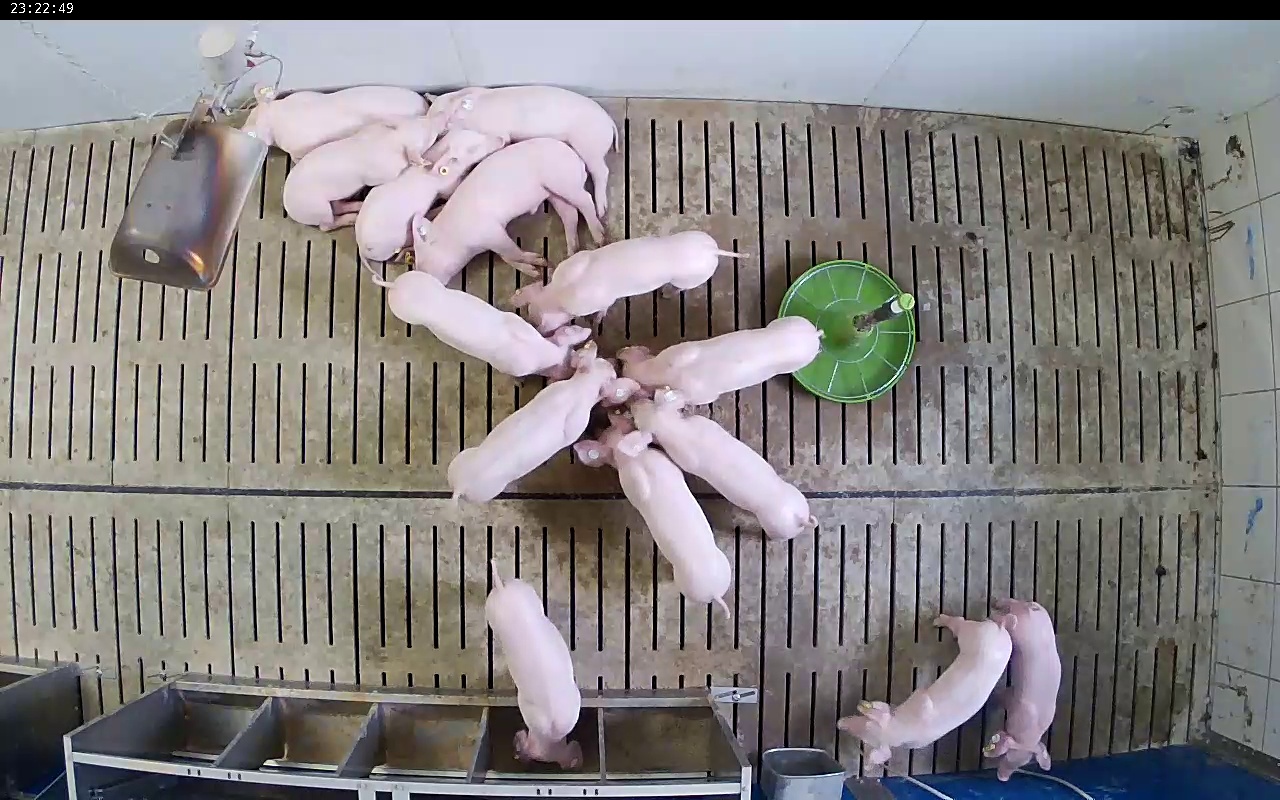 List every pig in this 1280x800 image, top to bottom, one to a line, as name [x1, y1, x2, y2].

pig [239, 83, 430, 163]
pig [422, 87, 621, 219]
pig [282, 110, 448, 232]
pig [352, 114, 510, 282]
pig [413, 137, 602, 286]
pig [510, 229, 753, 336]
pig [374, 274, 591, 382]
pig [616, 317, 825, 407]
pig [446, 340, 641, 507]
pig [618, 387, 817, 545]
pig [571, 408, 729, 621]
pig [484, 560, 585, 770]
pig [984, 598, 1065, 780]
pig [833, 615, 1022, 765]